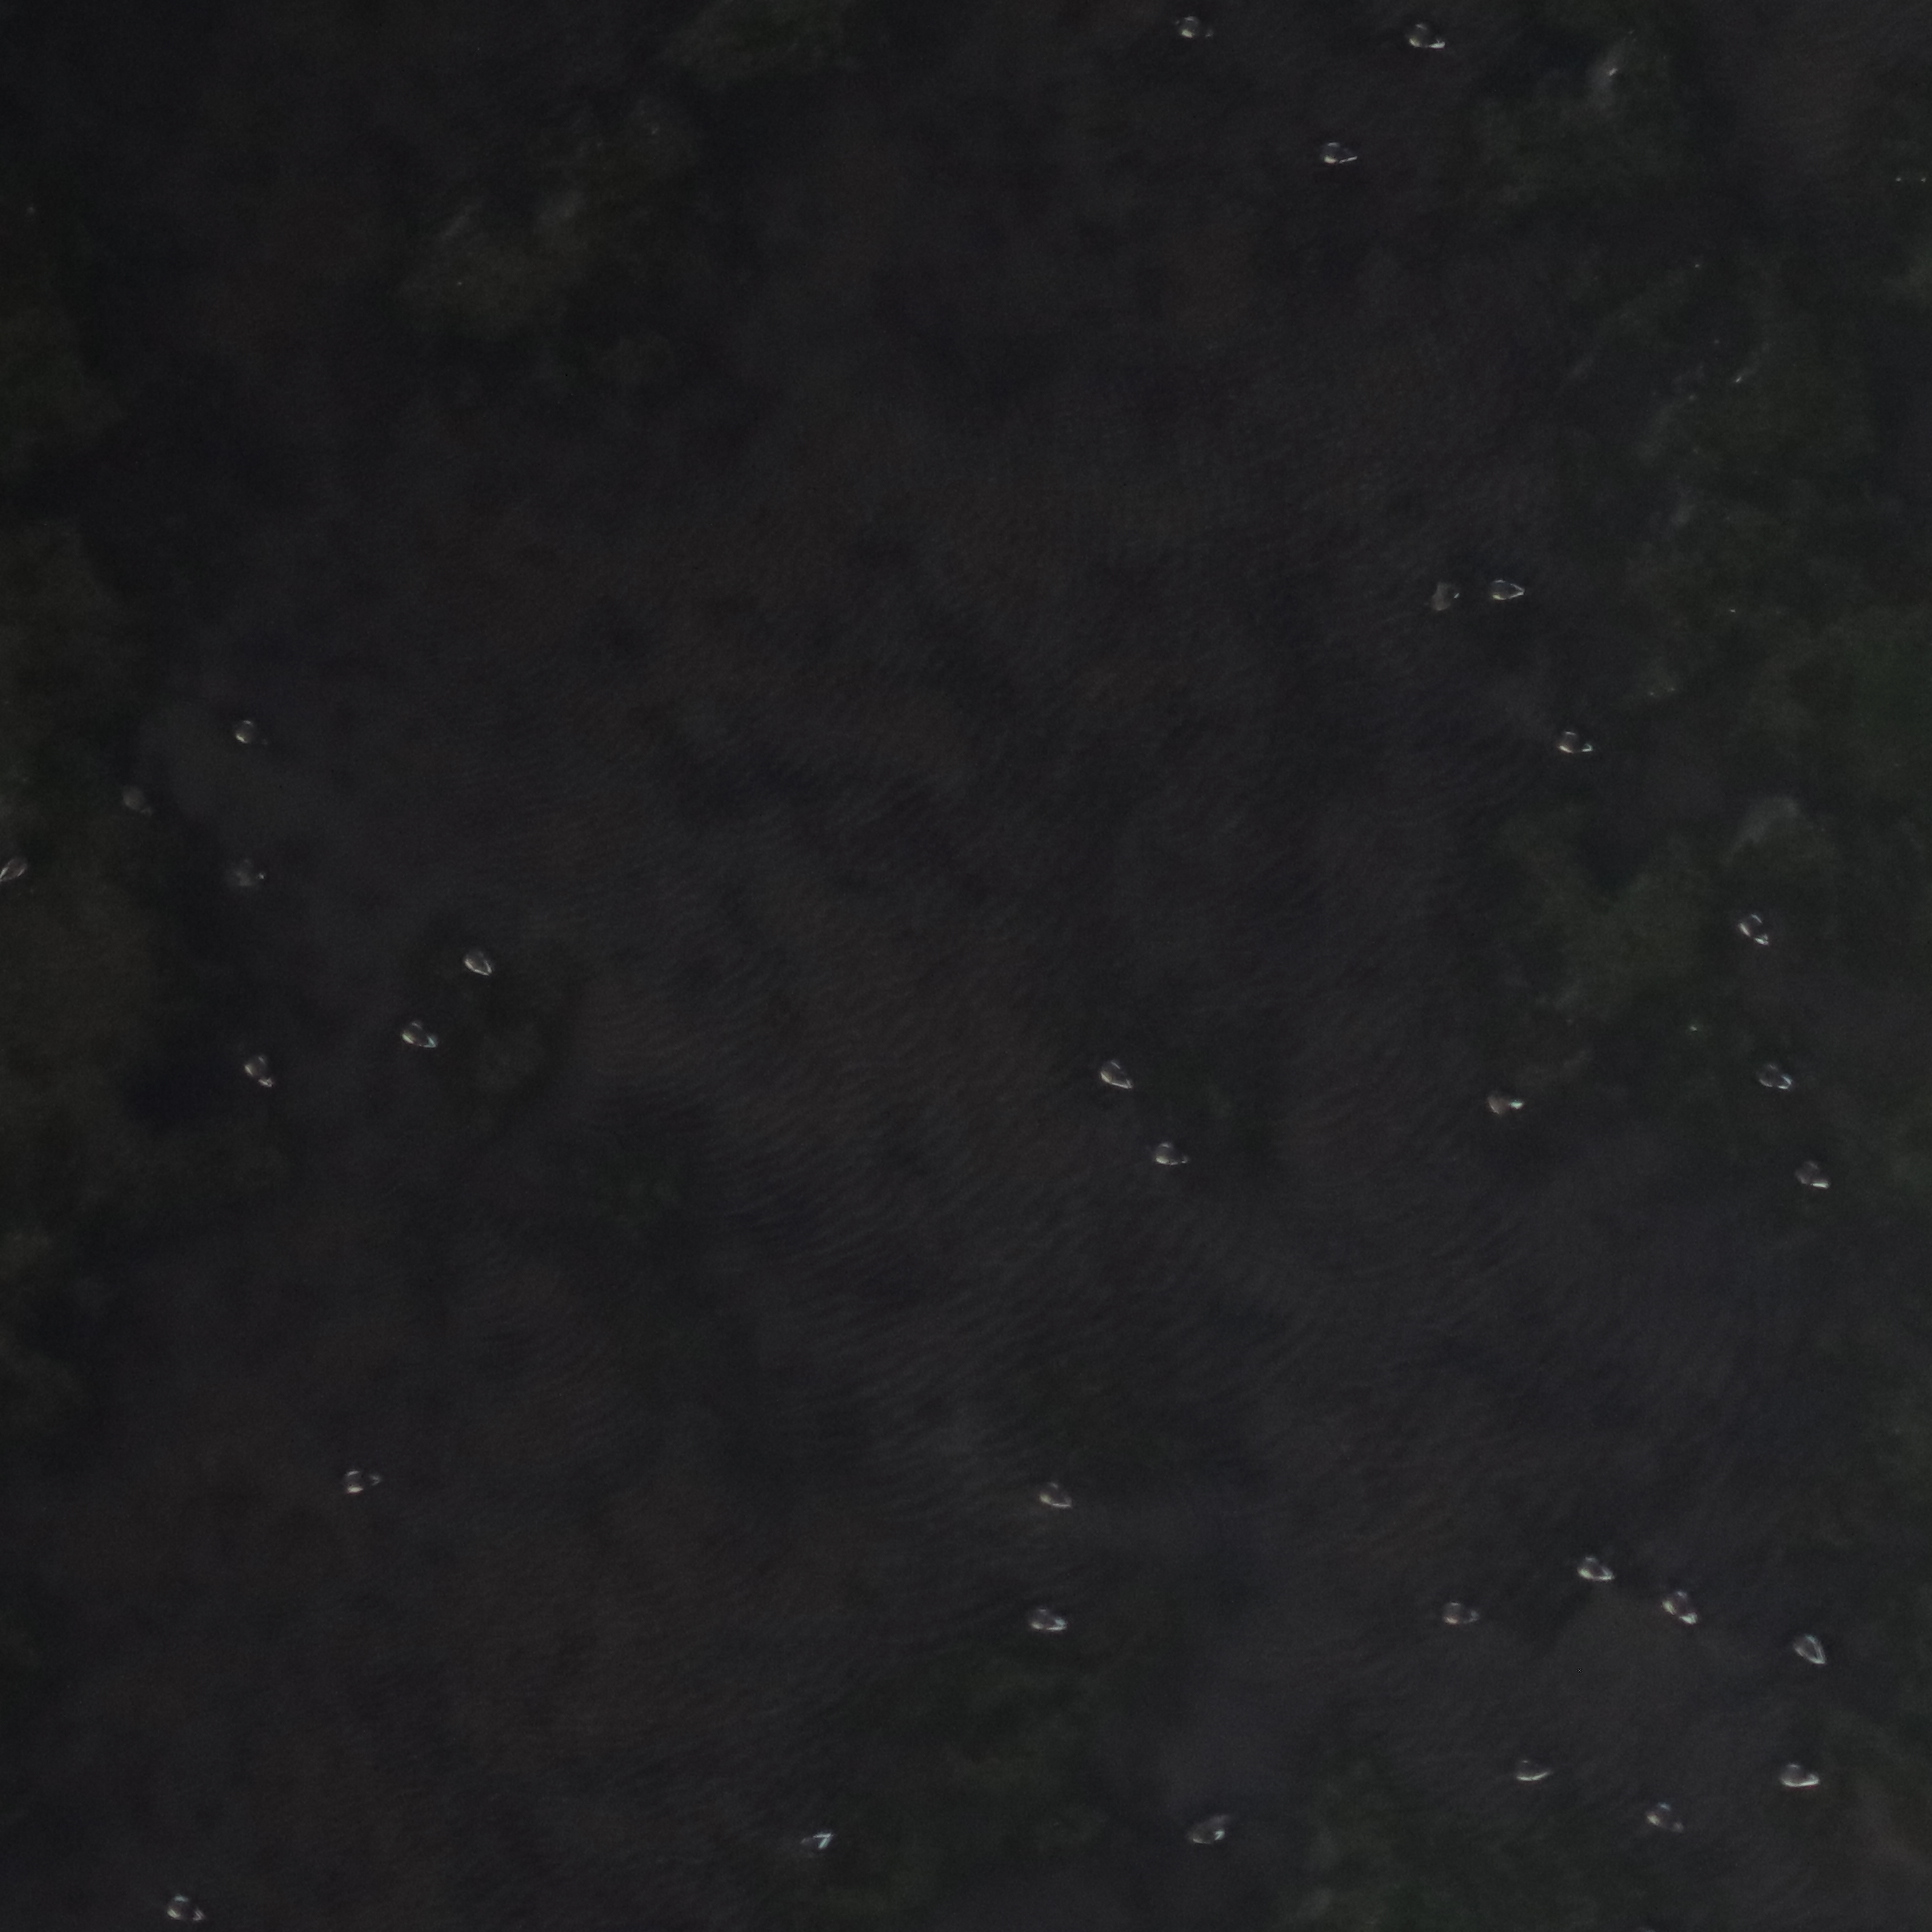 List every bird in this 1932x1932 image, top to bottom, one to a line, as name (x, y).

brant (1192, 29)
brant (1430, 34)
brant (1335, 153)
brant (1502, 590)
brant (1436, 596)
brant (251, 734)
brant (1570, 742)
brant (133, 785)
brant (245, 876)
brant (1755, 930)
brant (478, 960)
brant (418, 1035)
brant (263, 1060)
brant (1113, 1073)
brant (1771, 1075)
brant (1502, 1103)
brant (1165, 1153)
brant (1810, 1171)
brant (359, 1480)
brant (1054, 1494)
brant (1593, 1568)
brant (1678, 1602)
brant (1457, 1612)
brant (1044, 1617)
brant (1808, 1647)
brant (1531, 1769)
brant (1794, 1773)
brant (1664, 1824)
brant (1207, 1828)
brant (811, 1841)
brant (184, 1908)